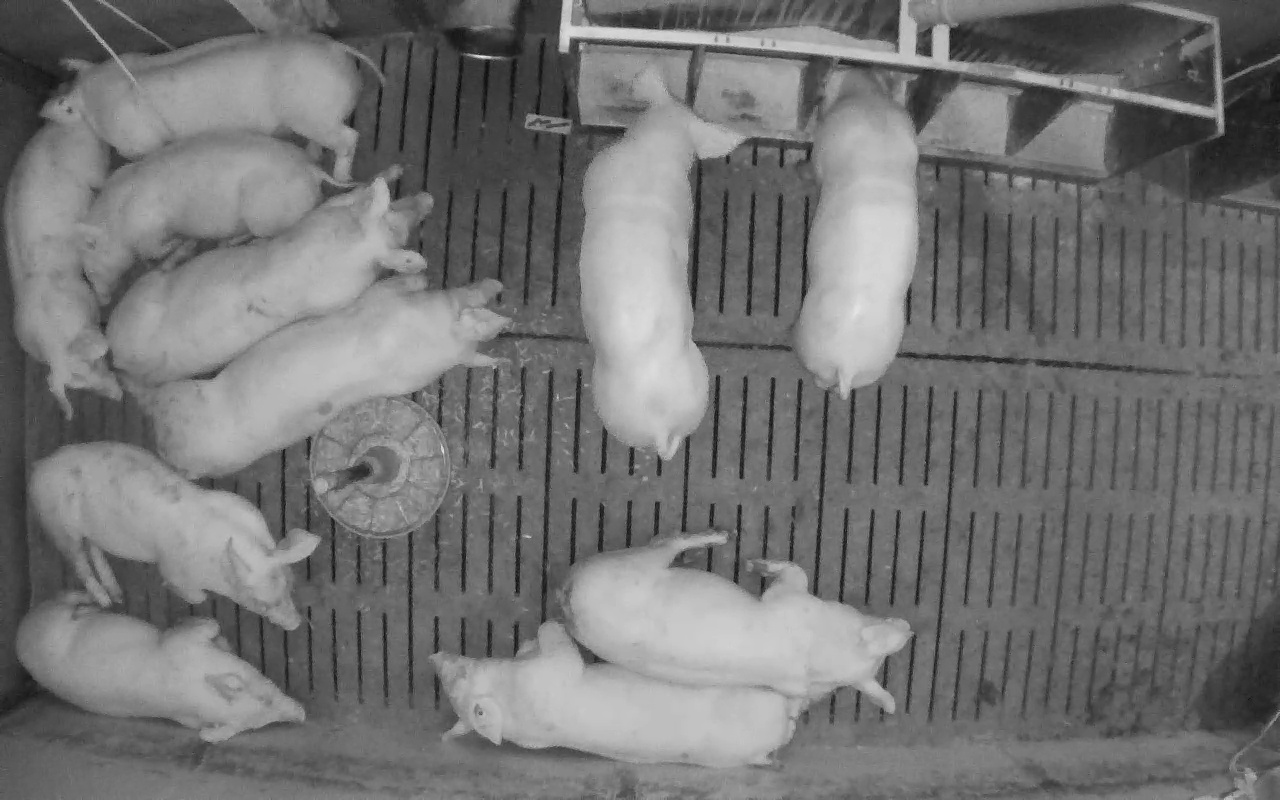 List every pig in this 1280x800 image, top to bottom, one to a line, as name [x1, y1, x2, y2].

pig [33, 33, 386, 190]
pig [582, 59, 749, 462]
pig [789, 65, 923, 400]
pig [5, 117, 127, 422]
pig [76, 130, 361, 306]
pig [111, 165, 436, 386]
pig [112, 267, 512, 479]
pig [28, 440, 322, 634]
pig [557, 531, 919, 716]
pig [15, 590, 308, 740]
pig [427, 619, 804, 770]